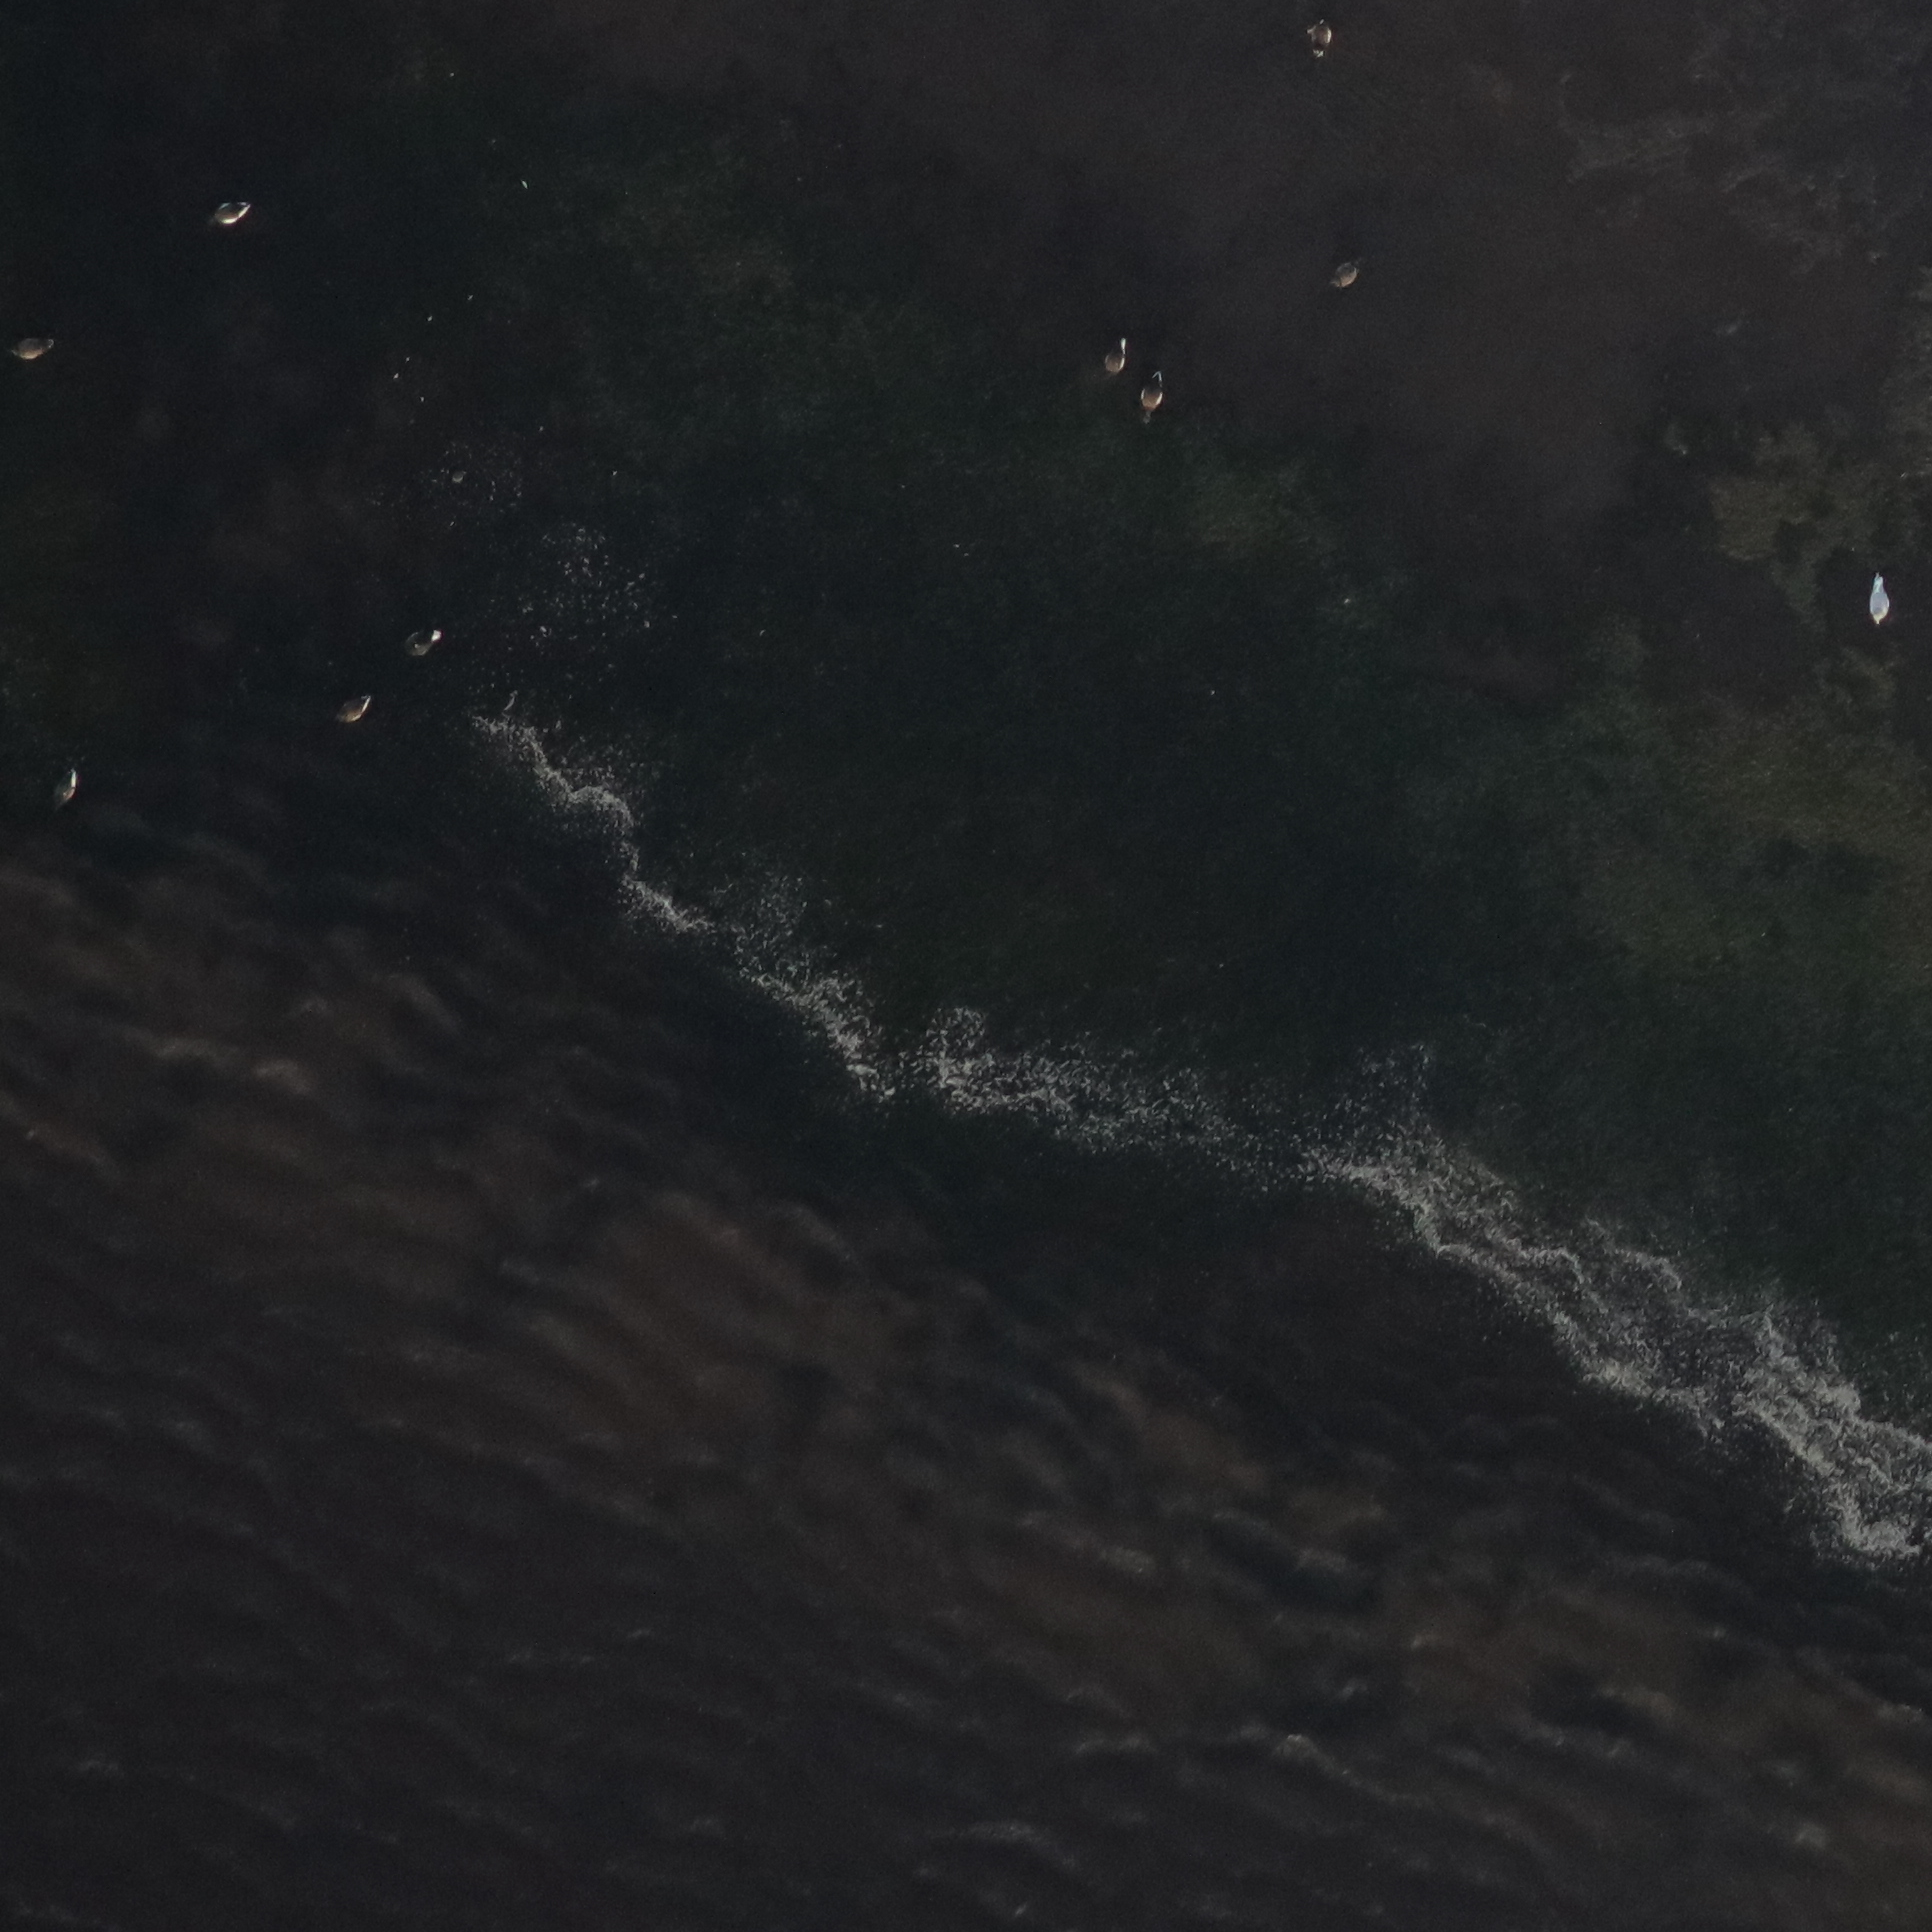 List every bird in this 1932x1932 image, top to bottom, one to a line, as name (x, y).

brant (1319, 36)
brant (231, 212)
brant (1350, 274)
Canada goose (29, 344)
brant (1118, 365)
brant (1154, 395)
gull (1880, 598)
brant (420, 641)
brant (353, 707)
brant (67, 791)